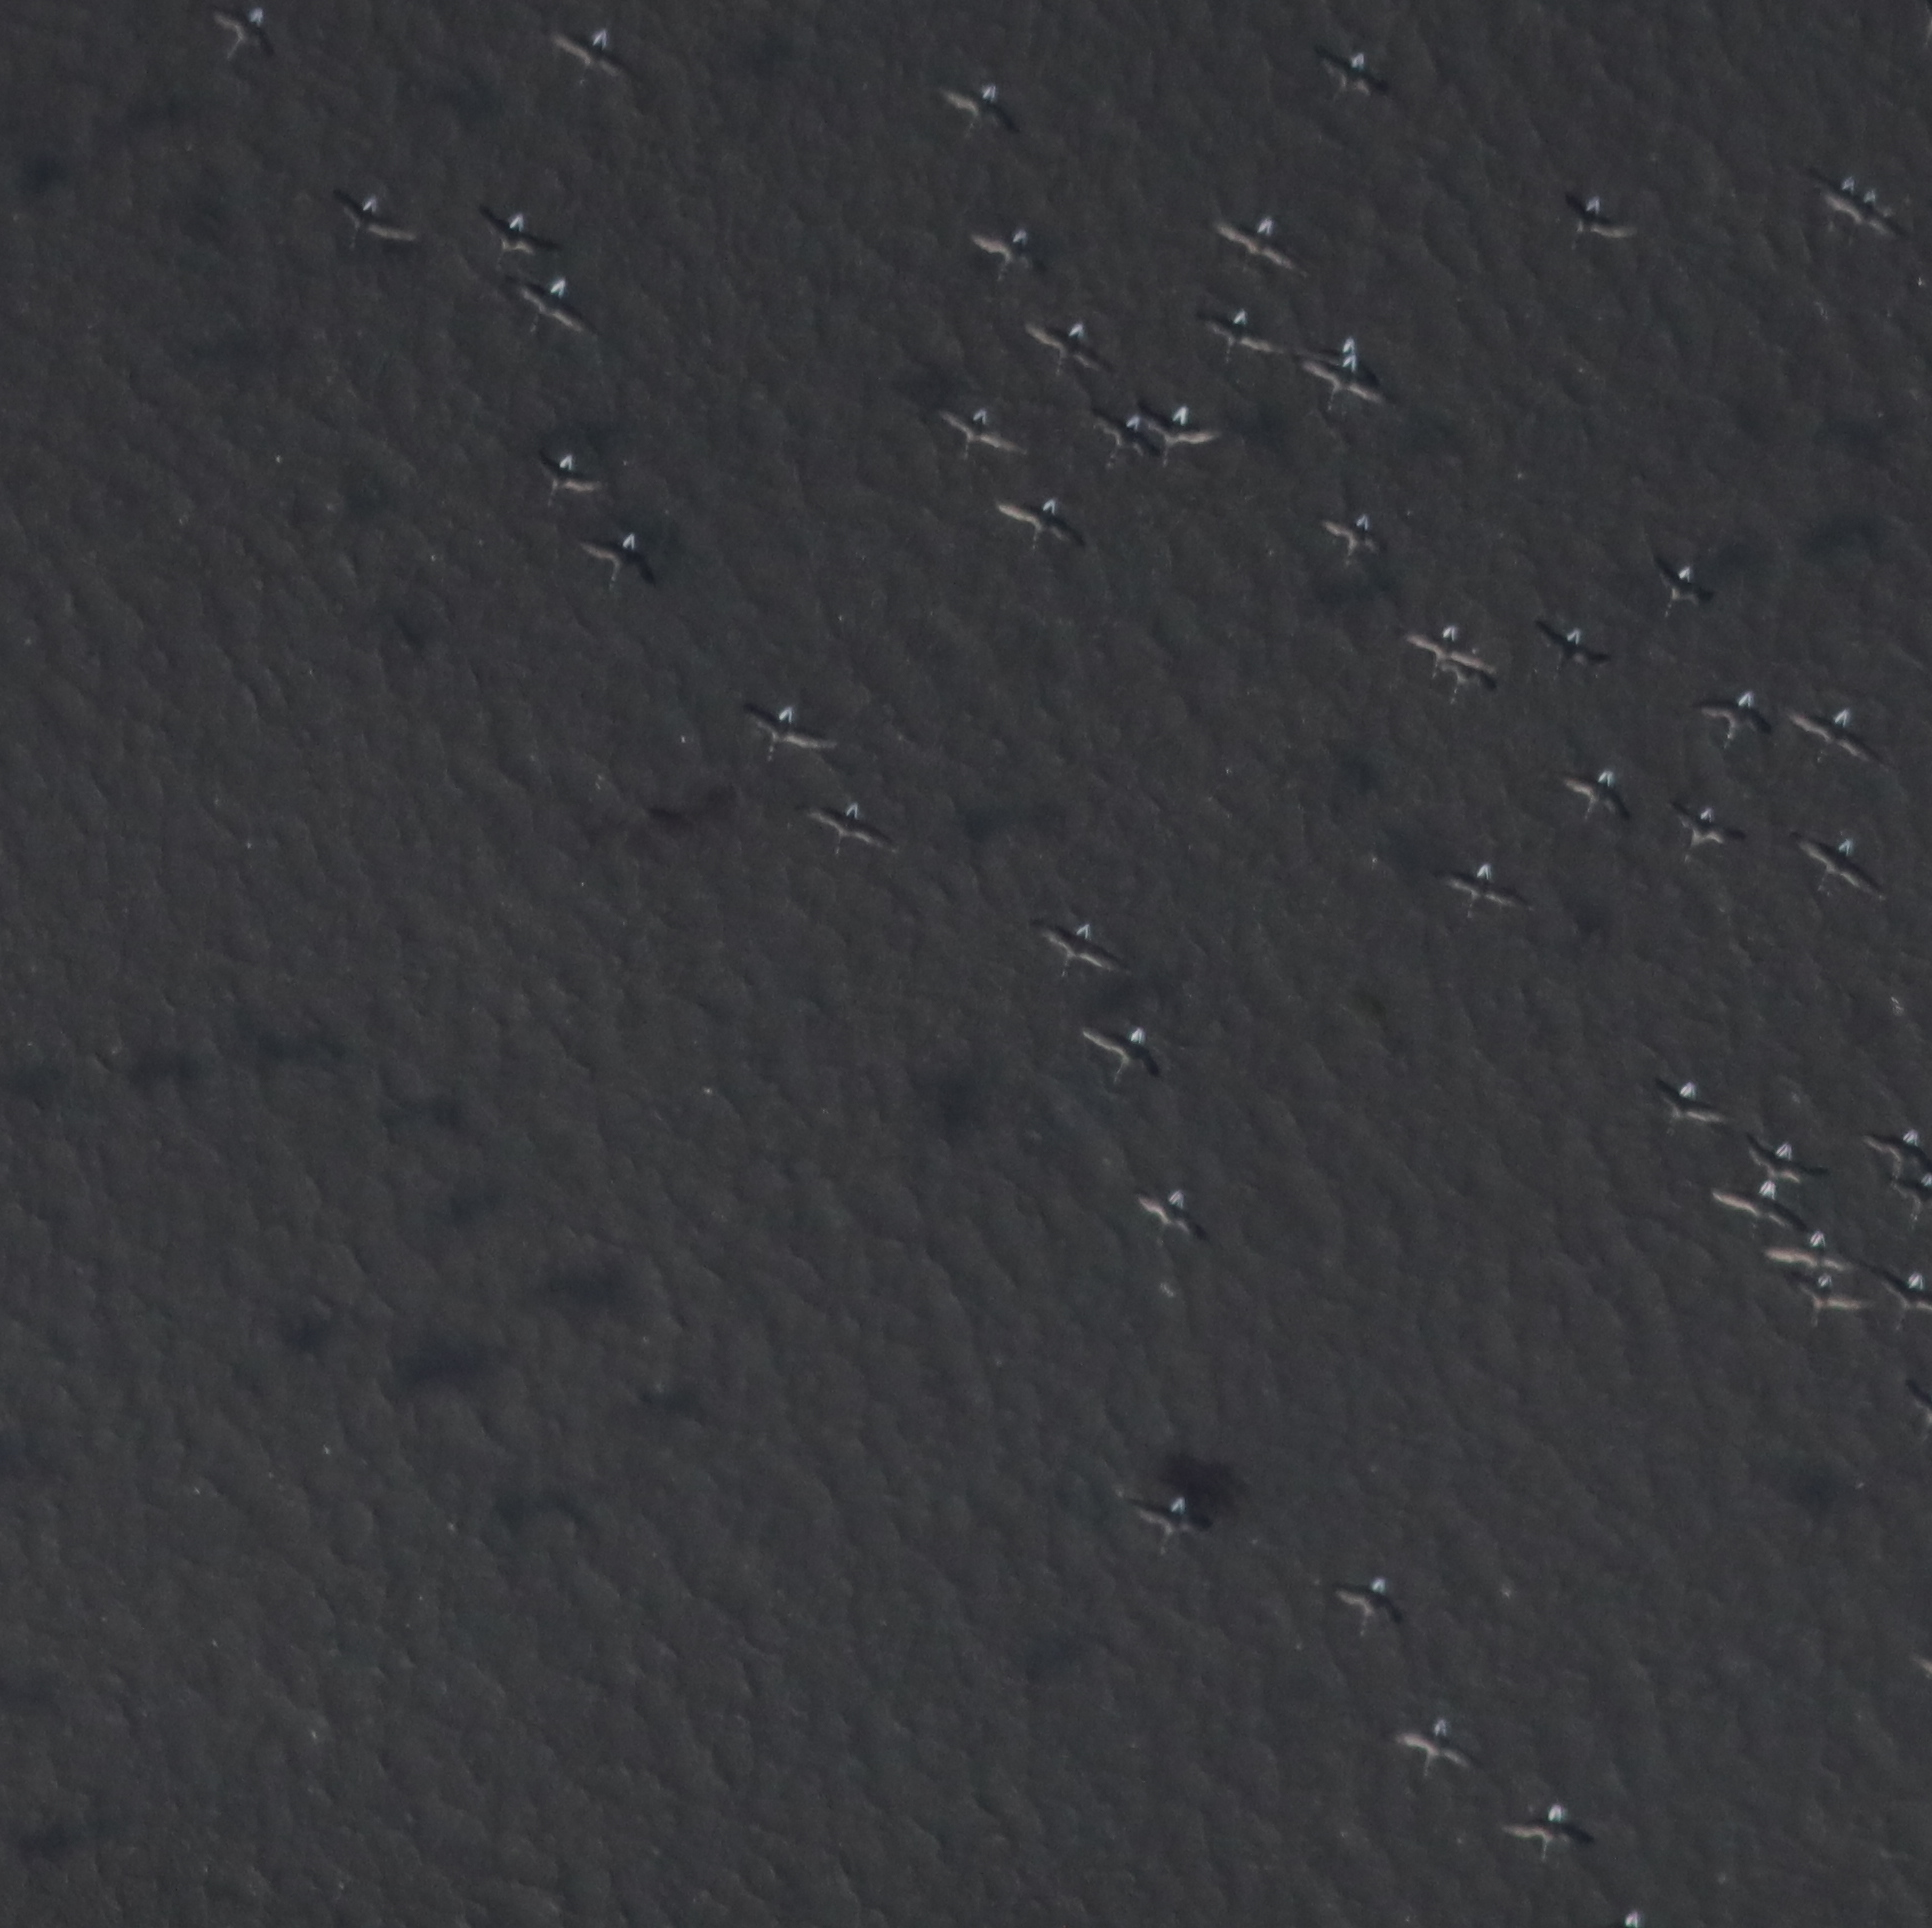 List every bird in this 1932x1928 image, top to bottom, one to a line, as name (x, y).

brant (247, 33)
brant (592, 57)
brant (1349, 78)
brant (981, 107)
brant (1839, 200)
brant (1865, 215)
brant (1590, 219)
brant (364, 220)
brant (516, 240)
brant (1257, 243)
brant (1013, 255)
brant (552, 302)
brant (1232, 332)
brant (1069, 347)
brant (1340, 358)
brant (1343, 378)
brant (978, 428)
brant (1121, 432)
brant (1169, 435)
brant (560, 474)
brant (1042, 521)
brant (1355, 533)
brant (624, 558)
brant (1679, 587)
brant (1566, 649)
brant (1445, 653)
brant (1463, 678)
brant (1737, 712)
brant (1834, 728)
brant (782, 731)
brant (1599, 789)
brant (850, 826)
brant (1701, 827)
brant (1837, 861)
brant (1477, 889)
brant (1075, 945)
brant (1135, 1049)
brant (1680, 1107)
brant (1899, 1151)
brant (1775, 1167)
brant (1921, 1193)
brant (1762, 1204)
brant (1172, 1215)
brant (1810, 1249)
brant (1824, 1297)
brant (1910, 1301)
brant (1171, 1516)
brant (1375, 1597)
brant (1434, 1743)
brant (1552, 1829)